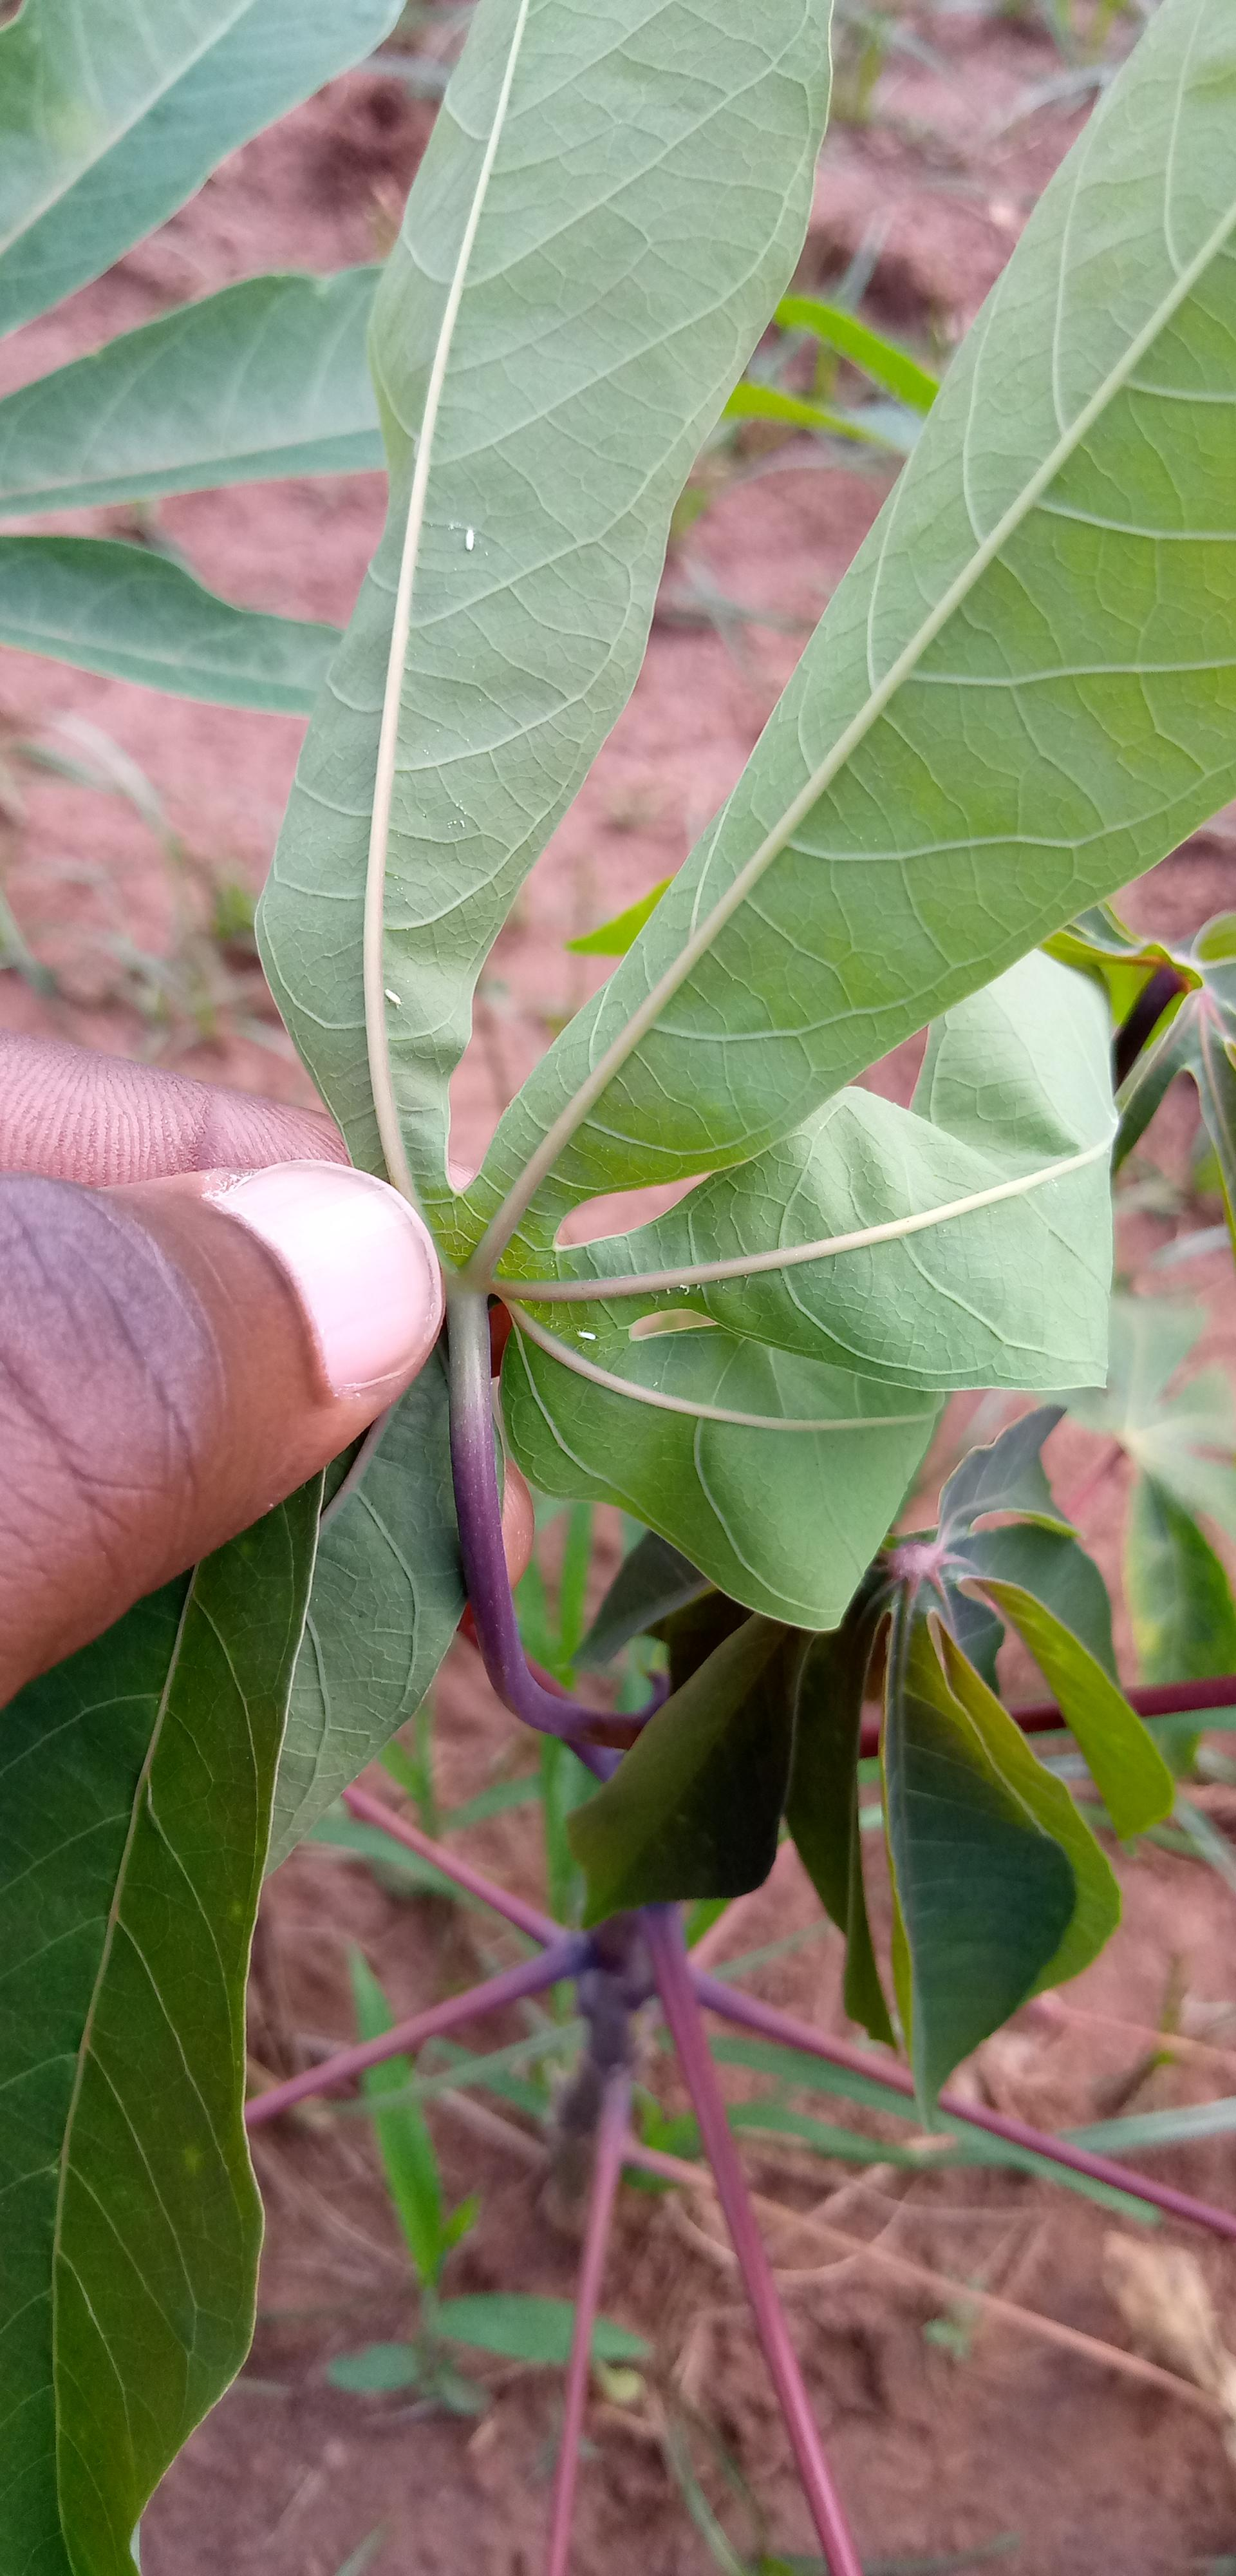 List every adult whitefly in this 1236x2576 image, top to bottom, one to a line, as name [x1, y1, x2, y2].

whitefly [449, 504, 485, 571]
whitefly [375, 978, 403, 1018]
whitefly [564, 1313, 603, 1370]